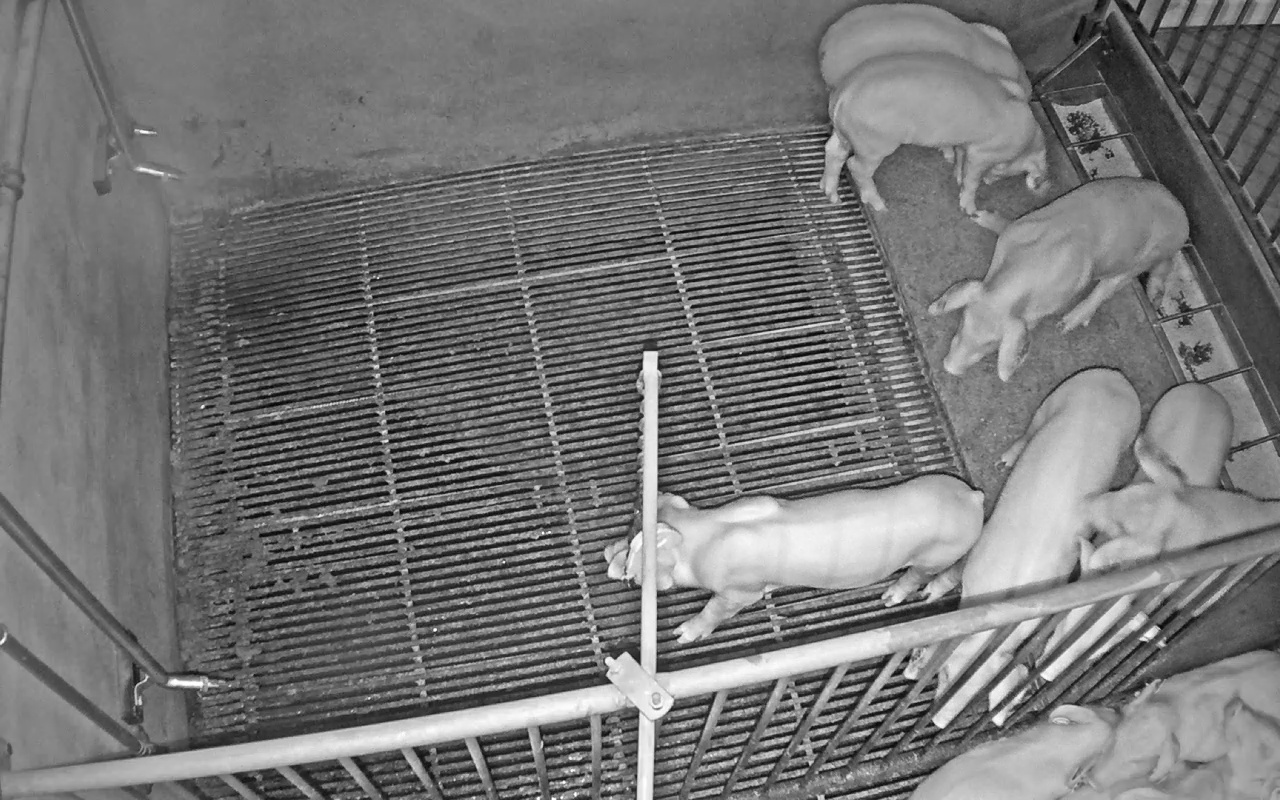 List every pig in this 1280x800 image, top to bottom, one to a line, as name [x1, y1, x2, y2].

pig [817, 3, 1034, 162]
pig [819, 52, 1048, 219]
pig [925, 175, 1191, 381]
pig [901, 367, 1143, 732]
pig [1034, 385, 1233, 685]
pig [1080, 435, 1278, 616]
pig [603, 471, 986, 645]
pig [1086, 651, 1279, 792]
pig [1222, 693, 1278, 799]
pig [907, 702, 1125, 799]